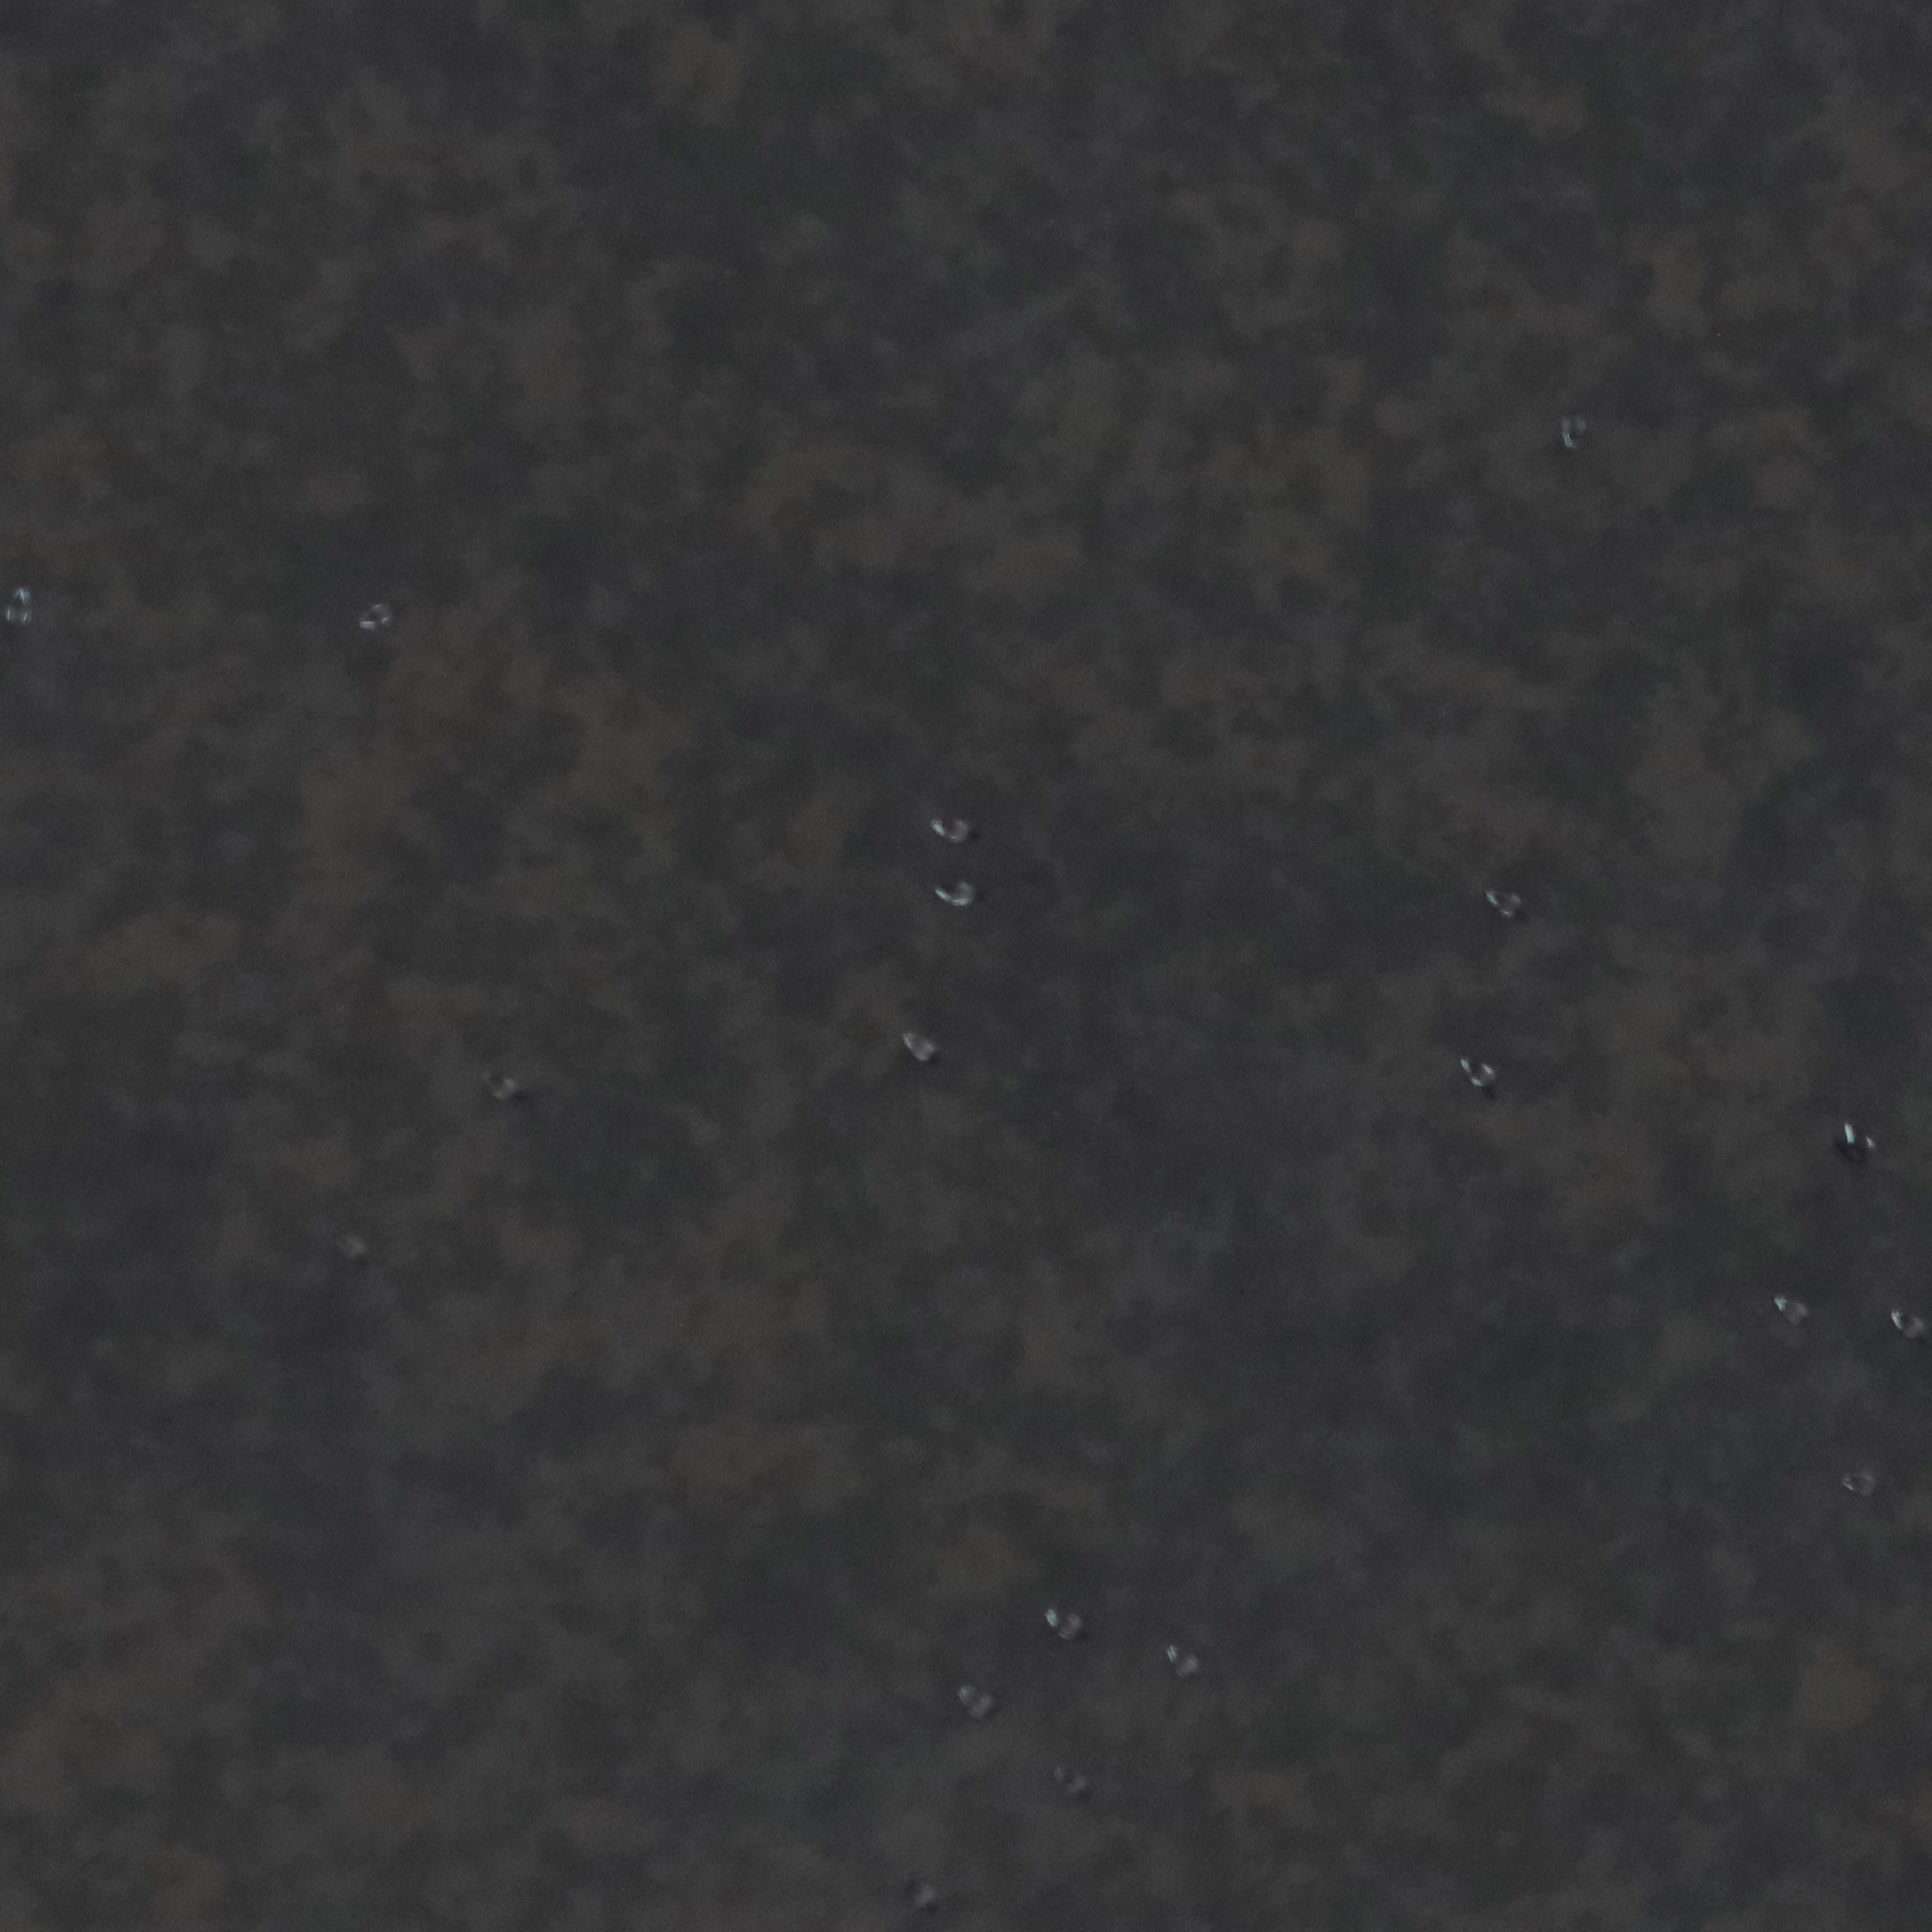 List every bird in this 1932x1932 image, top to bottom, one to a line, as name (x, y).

brant (1571, 429)
brant (14, 612)
brant (385, 615)
brant (948, 831)
brant (961, 899)
brant (1505, 904)
brant (921, 1045)
brant (1480, 1074)
brant (509, 1091)
brant (1856, 1147)
brant (1790, 1311)
brant (1913, 1326)
brant (1859, 1485)
brant (1066, 1624)
brant (1177, 1668)
brant (971, 1705)
brant (1066, 1784)
brant (923, 1894)